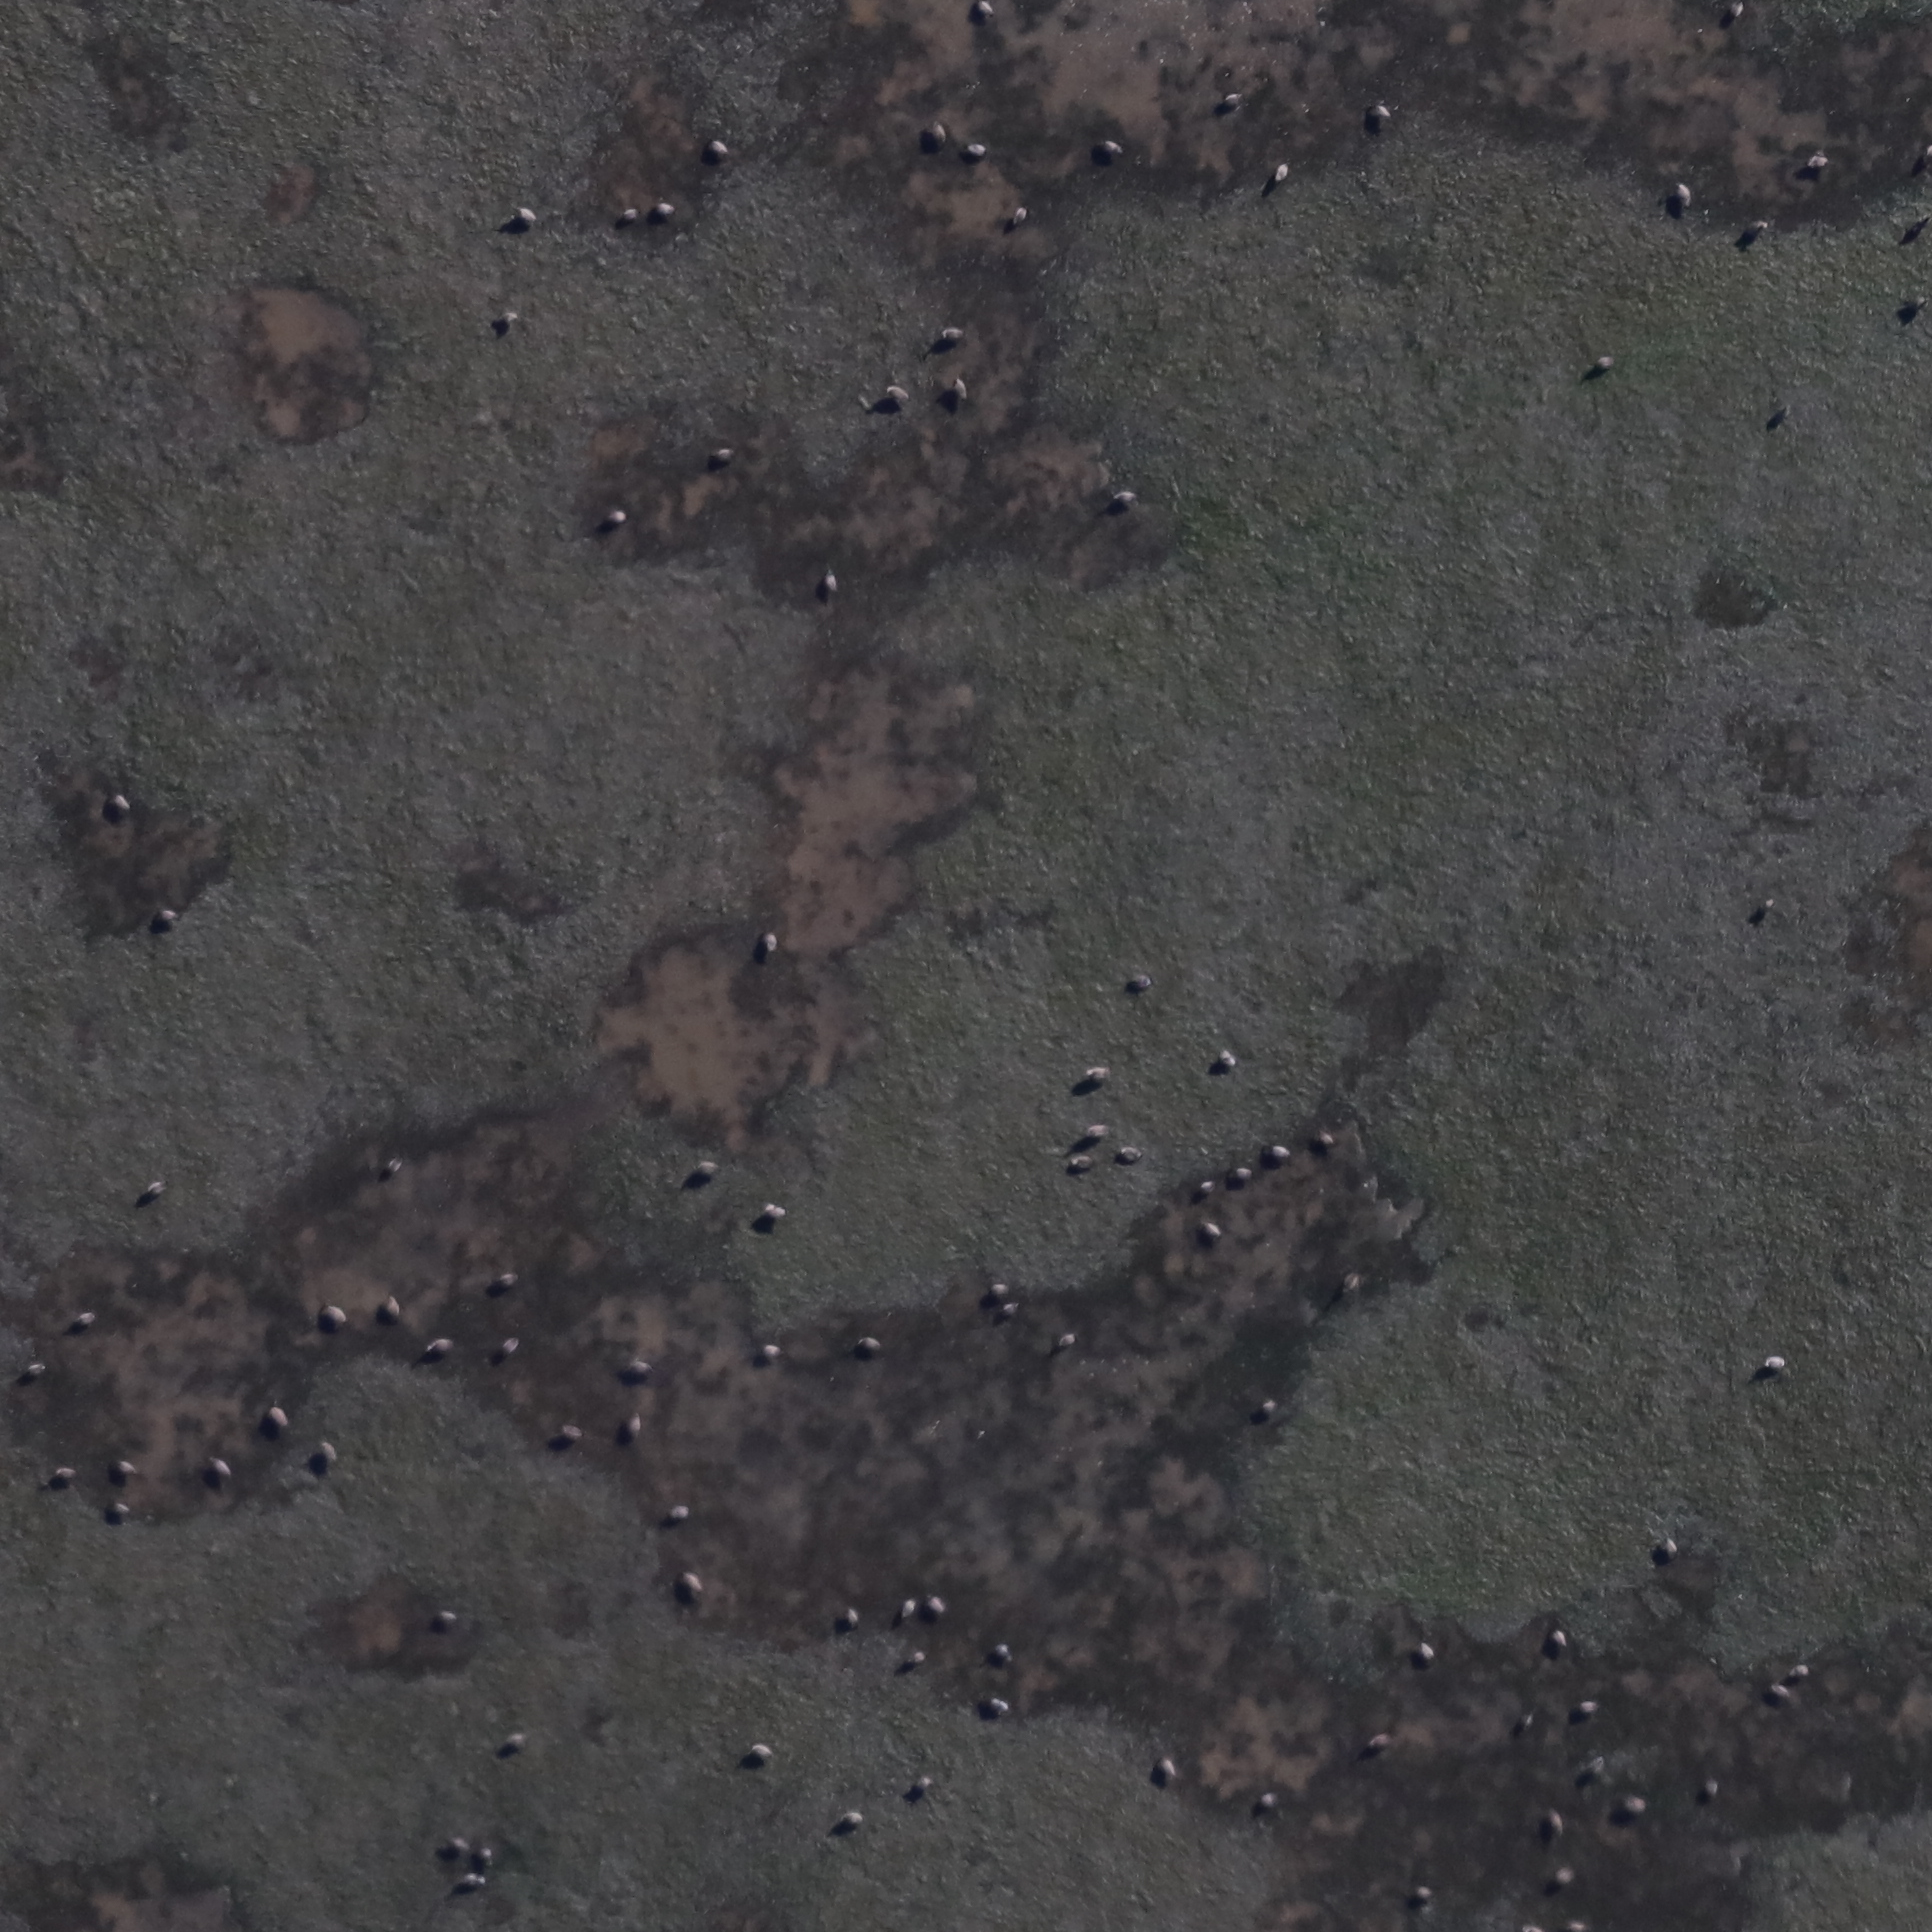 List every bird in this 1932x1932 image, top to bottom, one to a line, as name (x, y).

Canada goose (988, 6)
Canada goose (1736, 8)
Canada goose (1229, 97)
Canada goose (1379, 108)
Canada goose (935, 131)
Canada goose (1114, 145)
Canada goose (716, 148)
Canada goose (976, 150)
Canada goose (1931, 152)
Canada goose (1819, 160)
Canada goose (1281, 174)
Canada goose (1682, 194)
Canada goose (664, 208)
Canada goose (630, 211)
Canada goose (523, 216)
Canada goose (1019, 217)
Canada goose (1922, 225)
Canada goose (1754, 226)
Canada goose (1923, 301)
Canada goose (511, 317)
Canada goose (955, 334)
Canada goose (1606, 362)
Canada goose (960, 388)
Canada goose (897, 392)
Canada goose (1788, 411)
Canada goose (722, 457)
Canada goose (1125, 495)
Canada goose (613, 514)
Canada goose (833, 580)
Canada goose (120, 803)
Canada goose (1767, 904)
Canada goose (164, 912)
Canada goose (771, 941)
Canada goose (1144, 981)
Canada goose (1224, 1059)
Canada goose (1099, 1070)
Canada goose (1101, 1128)
Canada goose (1330, 1141)
Canada goose (1280, 1154)
Canada goose (1132, 1156)
Canada goose (1082, 1166)
Canada goose (708, 1167)
Canada goose (395, 1168)
Canada goose (1246, 1168)
Canada goose (159, 1183)
Canada goose (1208, 1184)
Canada goose (783, 1213)
Canada goose (1212, 1227)
Canada goose (1352, 1278)
Canada goose (510, 1281)
Canada goose (1000, 1292)
Canada goose (1013, 1307)
Canada goose (391, 1311)
Canada goose (335, 1313)
Canada goose (86, 1321)
Canada goose (1074, 1339)
Canada goose (441, 1344)
Canada goose (513, 1345)
Canada goose (870, 1347)
Canada goose (773, 1355)
Canada goose (1778, 1362)
Canada goose (641, 1369)
Canada goose (34, 1375)
Canada goose (1268, 1406)
Canada goose (282, 1417)
Canada goose (635, 1421)
Canada goose (573, 1424)
Canada goose (326, 1450)
Canada goose (220, 1470)
Canada goose (129, 1472)
Canada goose (61, 1473)
Canada goose (117, 1508)
Canada goose (681, 1515)
Canada goose (1672, 1549)
Canada goose (696, 1584)
Canada goose (907, 1611)
Canada goose (937, 1611)
Canada goose (852, 1616)
Canada goose (445, 1619)
Canada goose (1560, 1637)
Canada goose (918, 1651)
Canada goose (1003, 1657)
Canada goose (1429, 1660)
Canada goose (1802, 1667)
Canada goose (1779, 1690)
Canada goose (998, 1702)
Canada goose (1588, 1706)
Canada goose (1525, 1718)
Canada goose (1374, 1740)
Canada goose (765, 1745)
Canada goose (514, 1746)
Canada goose (1164, 1761)
Canada goose (1598, 1767)
Canada goose (924, 1777)
Canada goose (1709, 1789)
Canada goose (1273, 1796)
Canada goose (1637, 1806)
Canada goose (850, 1822)
Canada goose (1556, 1824)
brant (459, 1845)
brant (487, 1853)
Canada goose (1563, 1877)
brant (473, 1883)
Canada goose (1423, 1894)
Canada goose (1578, 1930)
Canada goose (1537, 1931)